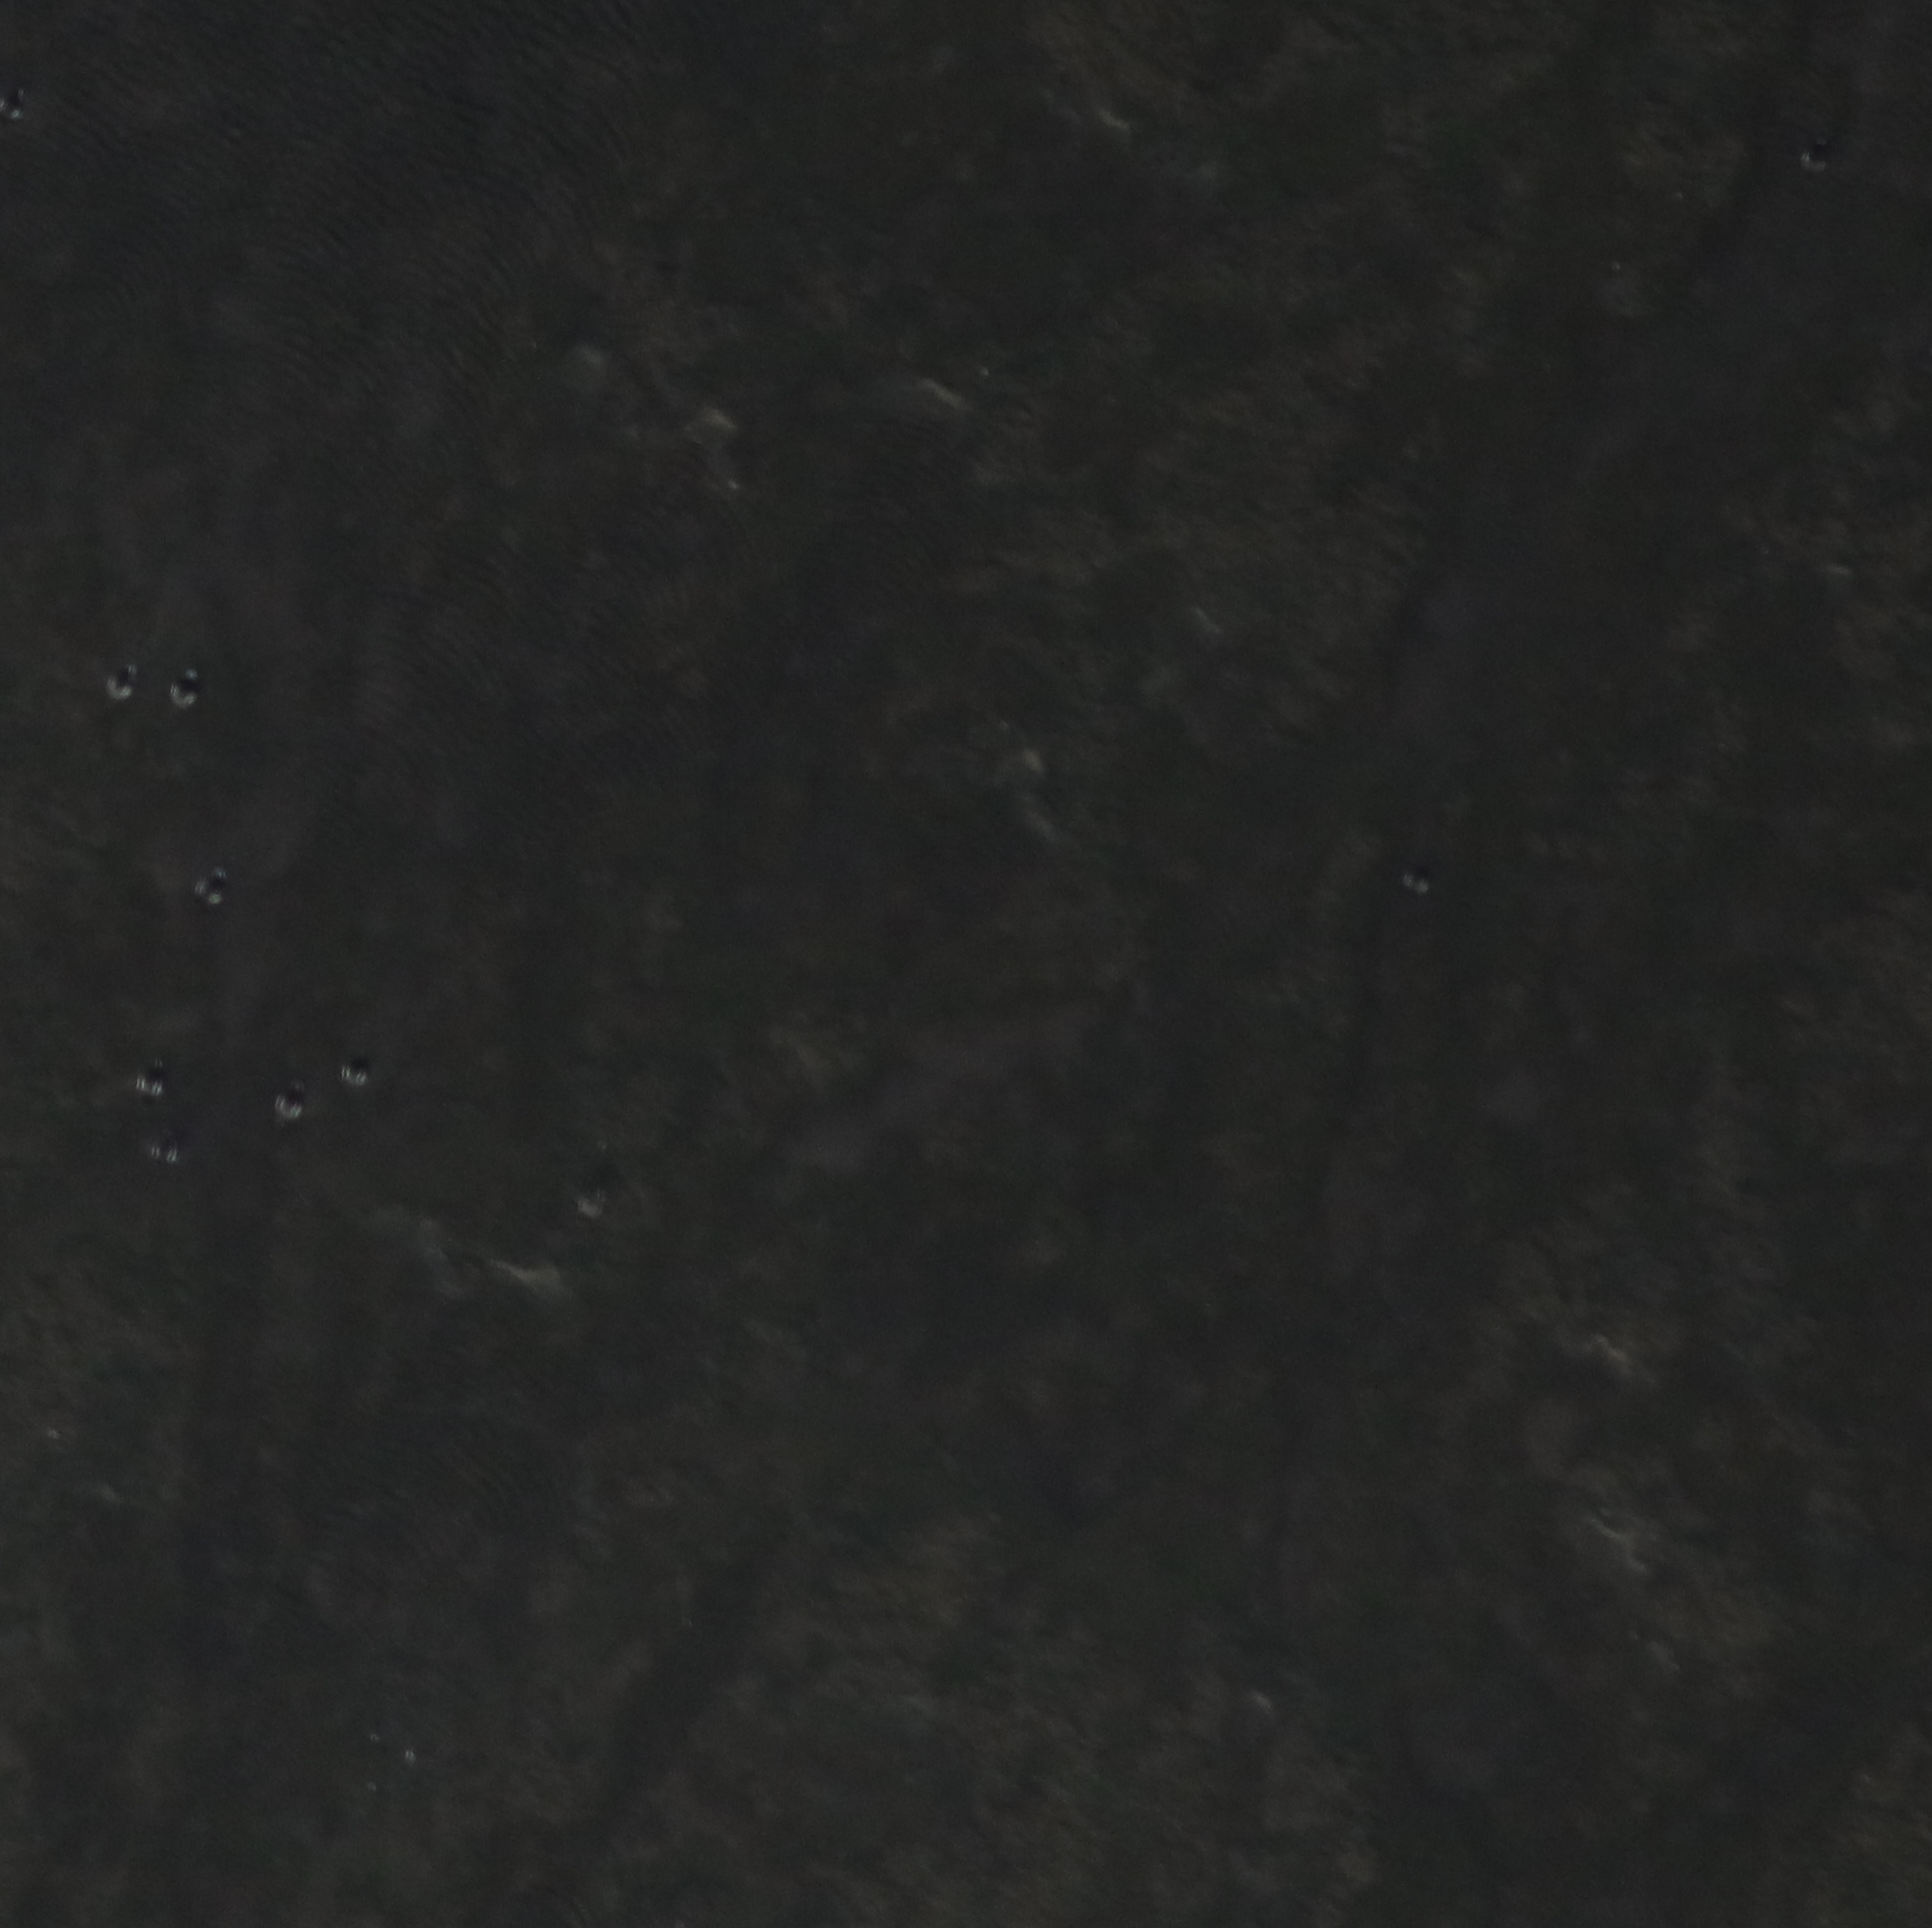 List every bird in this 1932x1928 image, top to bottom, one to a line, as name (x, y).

brant (3, 105)
brant (1816, 147)
brant (125, 684)
brant (185, 687)
brant (1414, 884)
brant (204, 891)
brant (356, 1076)
brant (156, 1085)
brant (289, 1115)
brant (168, 1154)